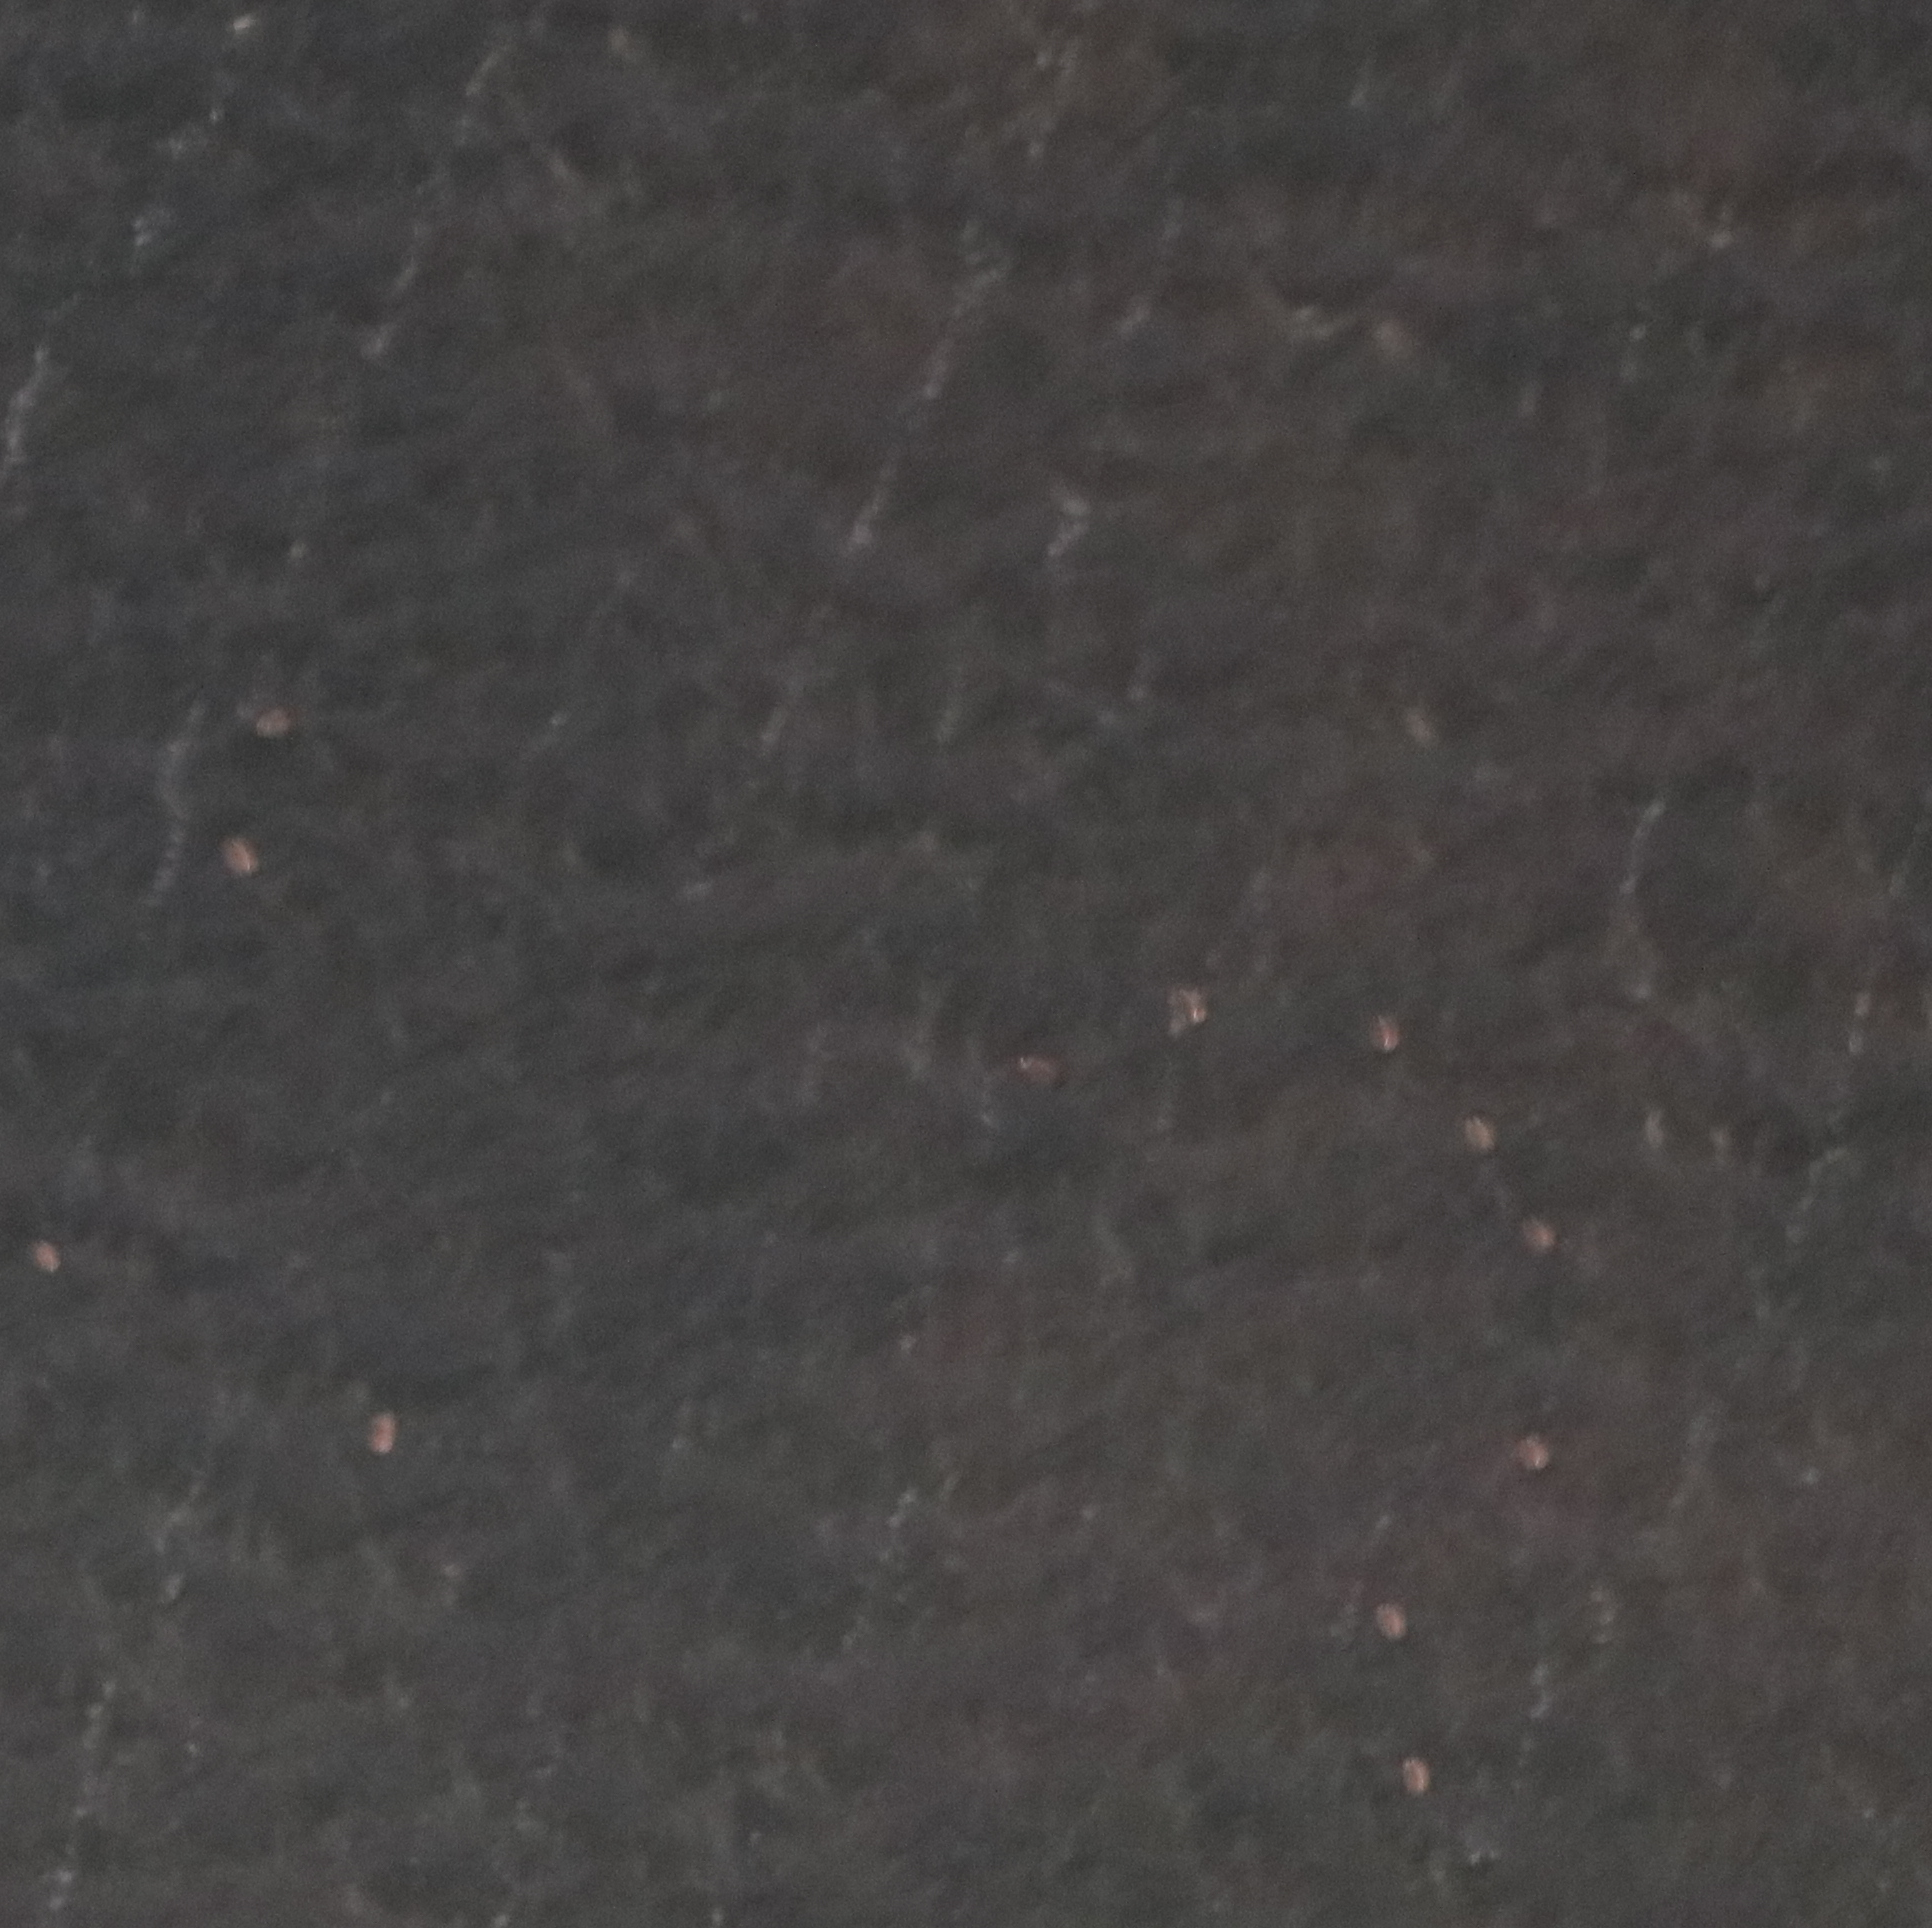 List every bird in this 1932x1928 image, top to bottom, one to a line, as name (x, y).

Canada goose (276, 722)
Canada goose (227, 855)
Canada goose (1188, 1009)
Canada goose (1381, 1031)
Canada goose (1042, 1074)
Canada goose (1475, 1133)
Canada goose (1534, 1234)
Canada goose (42, 1253)
Canada goose (384, 1433)
Canada goose (1538, 1453)
Canada goose (1391, 1626)
Canada goose (1413, 1779)